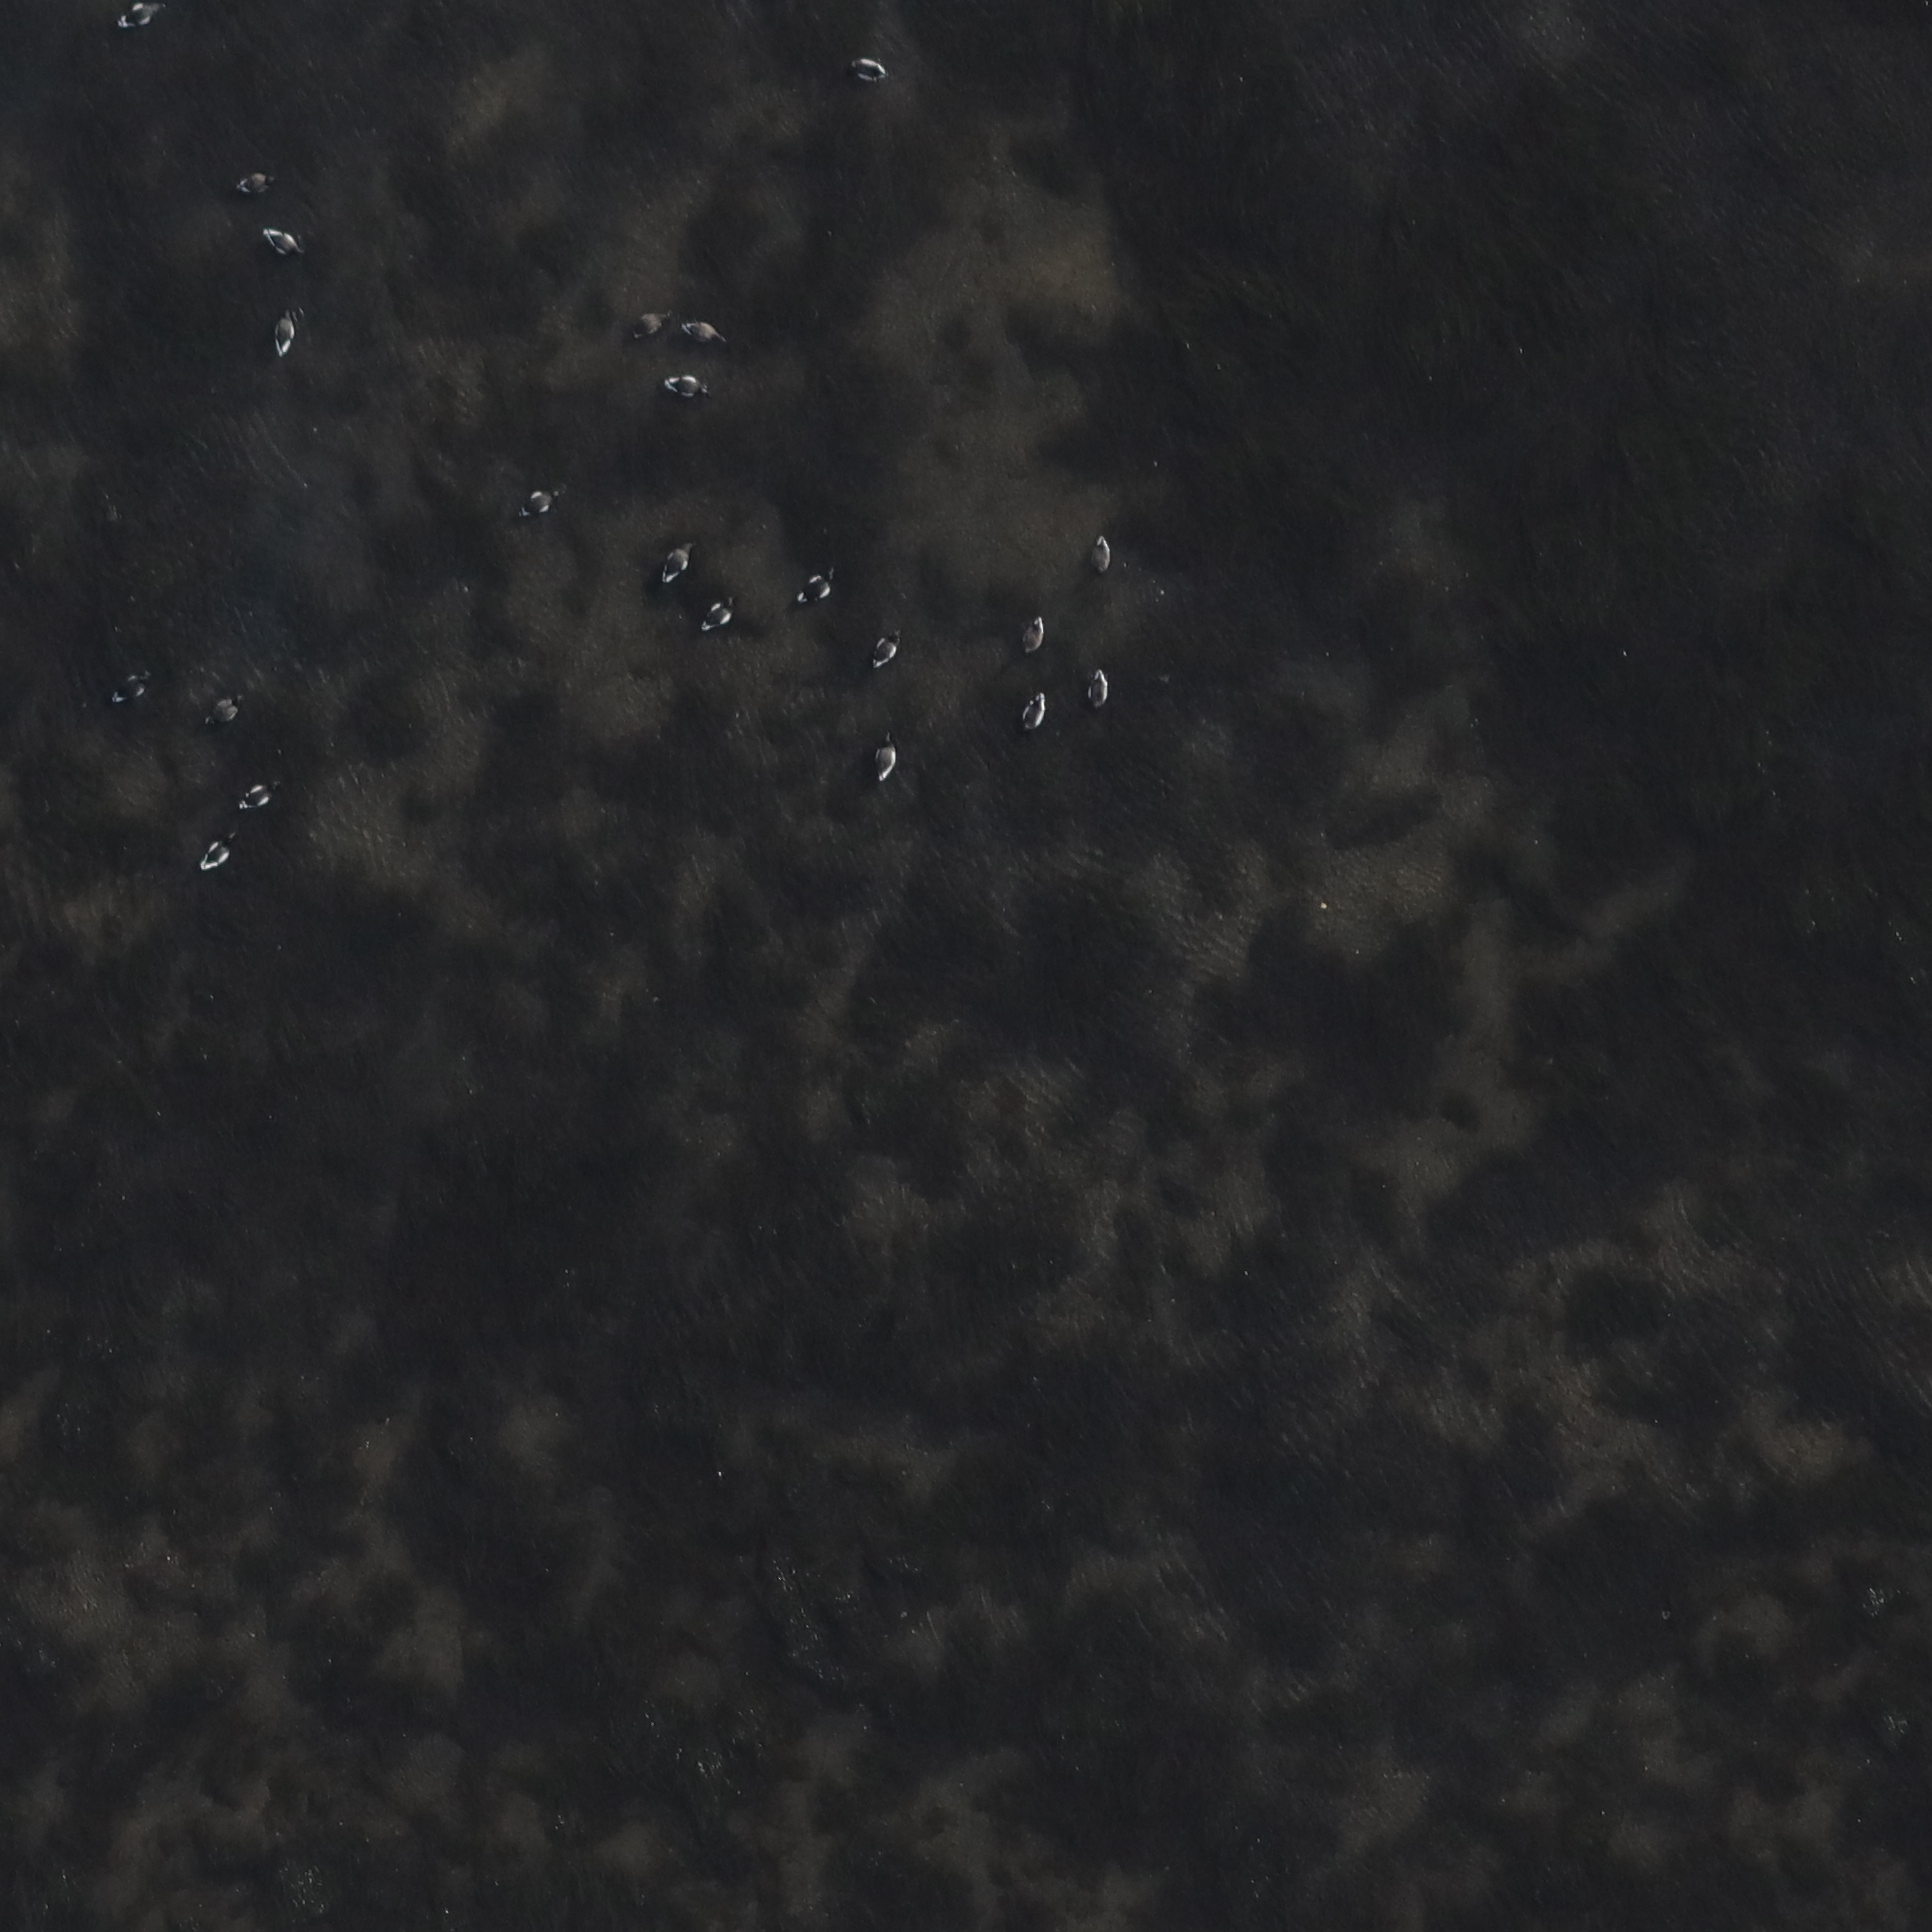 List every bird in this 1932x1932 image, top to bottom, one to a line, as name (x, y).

brant (140, 14)
brant (869, 70)
brant (257, 183)
brant (285, 243)
brant (648, 325)
brant (704, 330)
brant (284, 332)
brant (687, 386)
brant (539, 502)
brant (1101, 559)
brant (676, 562)
brant (816, 588)
brant (719, 617)
brant (1034, 636)
brant (887, 651)
brant (132, 688)
brant (1096, 689)
brant (222, 710)
brant (1032, 711)
brant (887, 762)
brant (258, 795)
brant (219, 853)